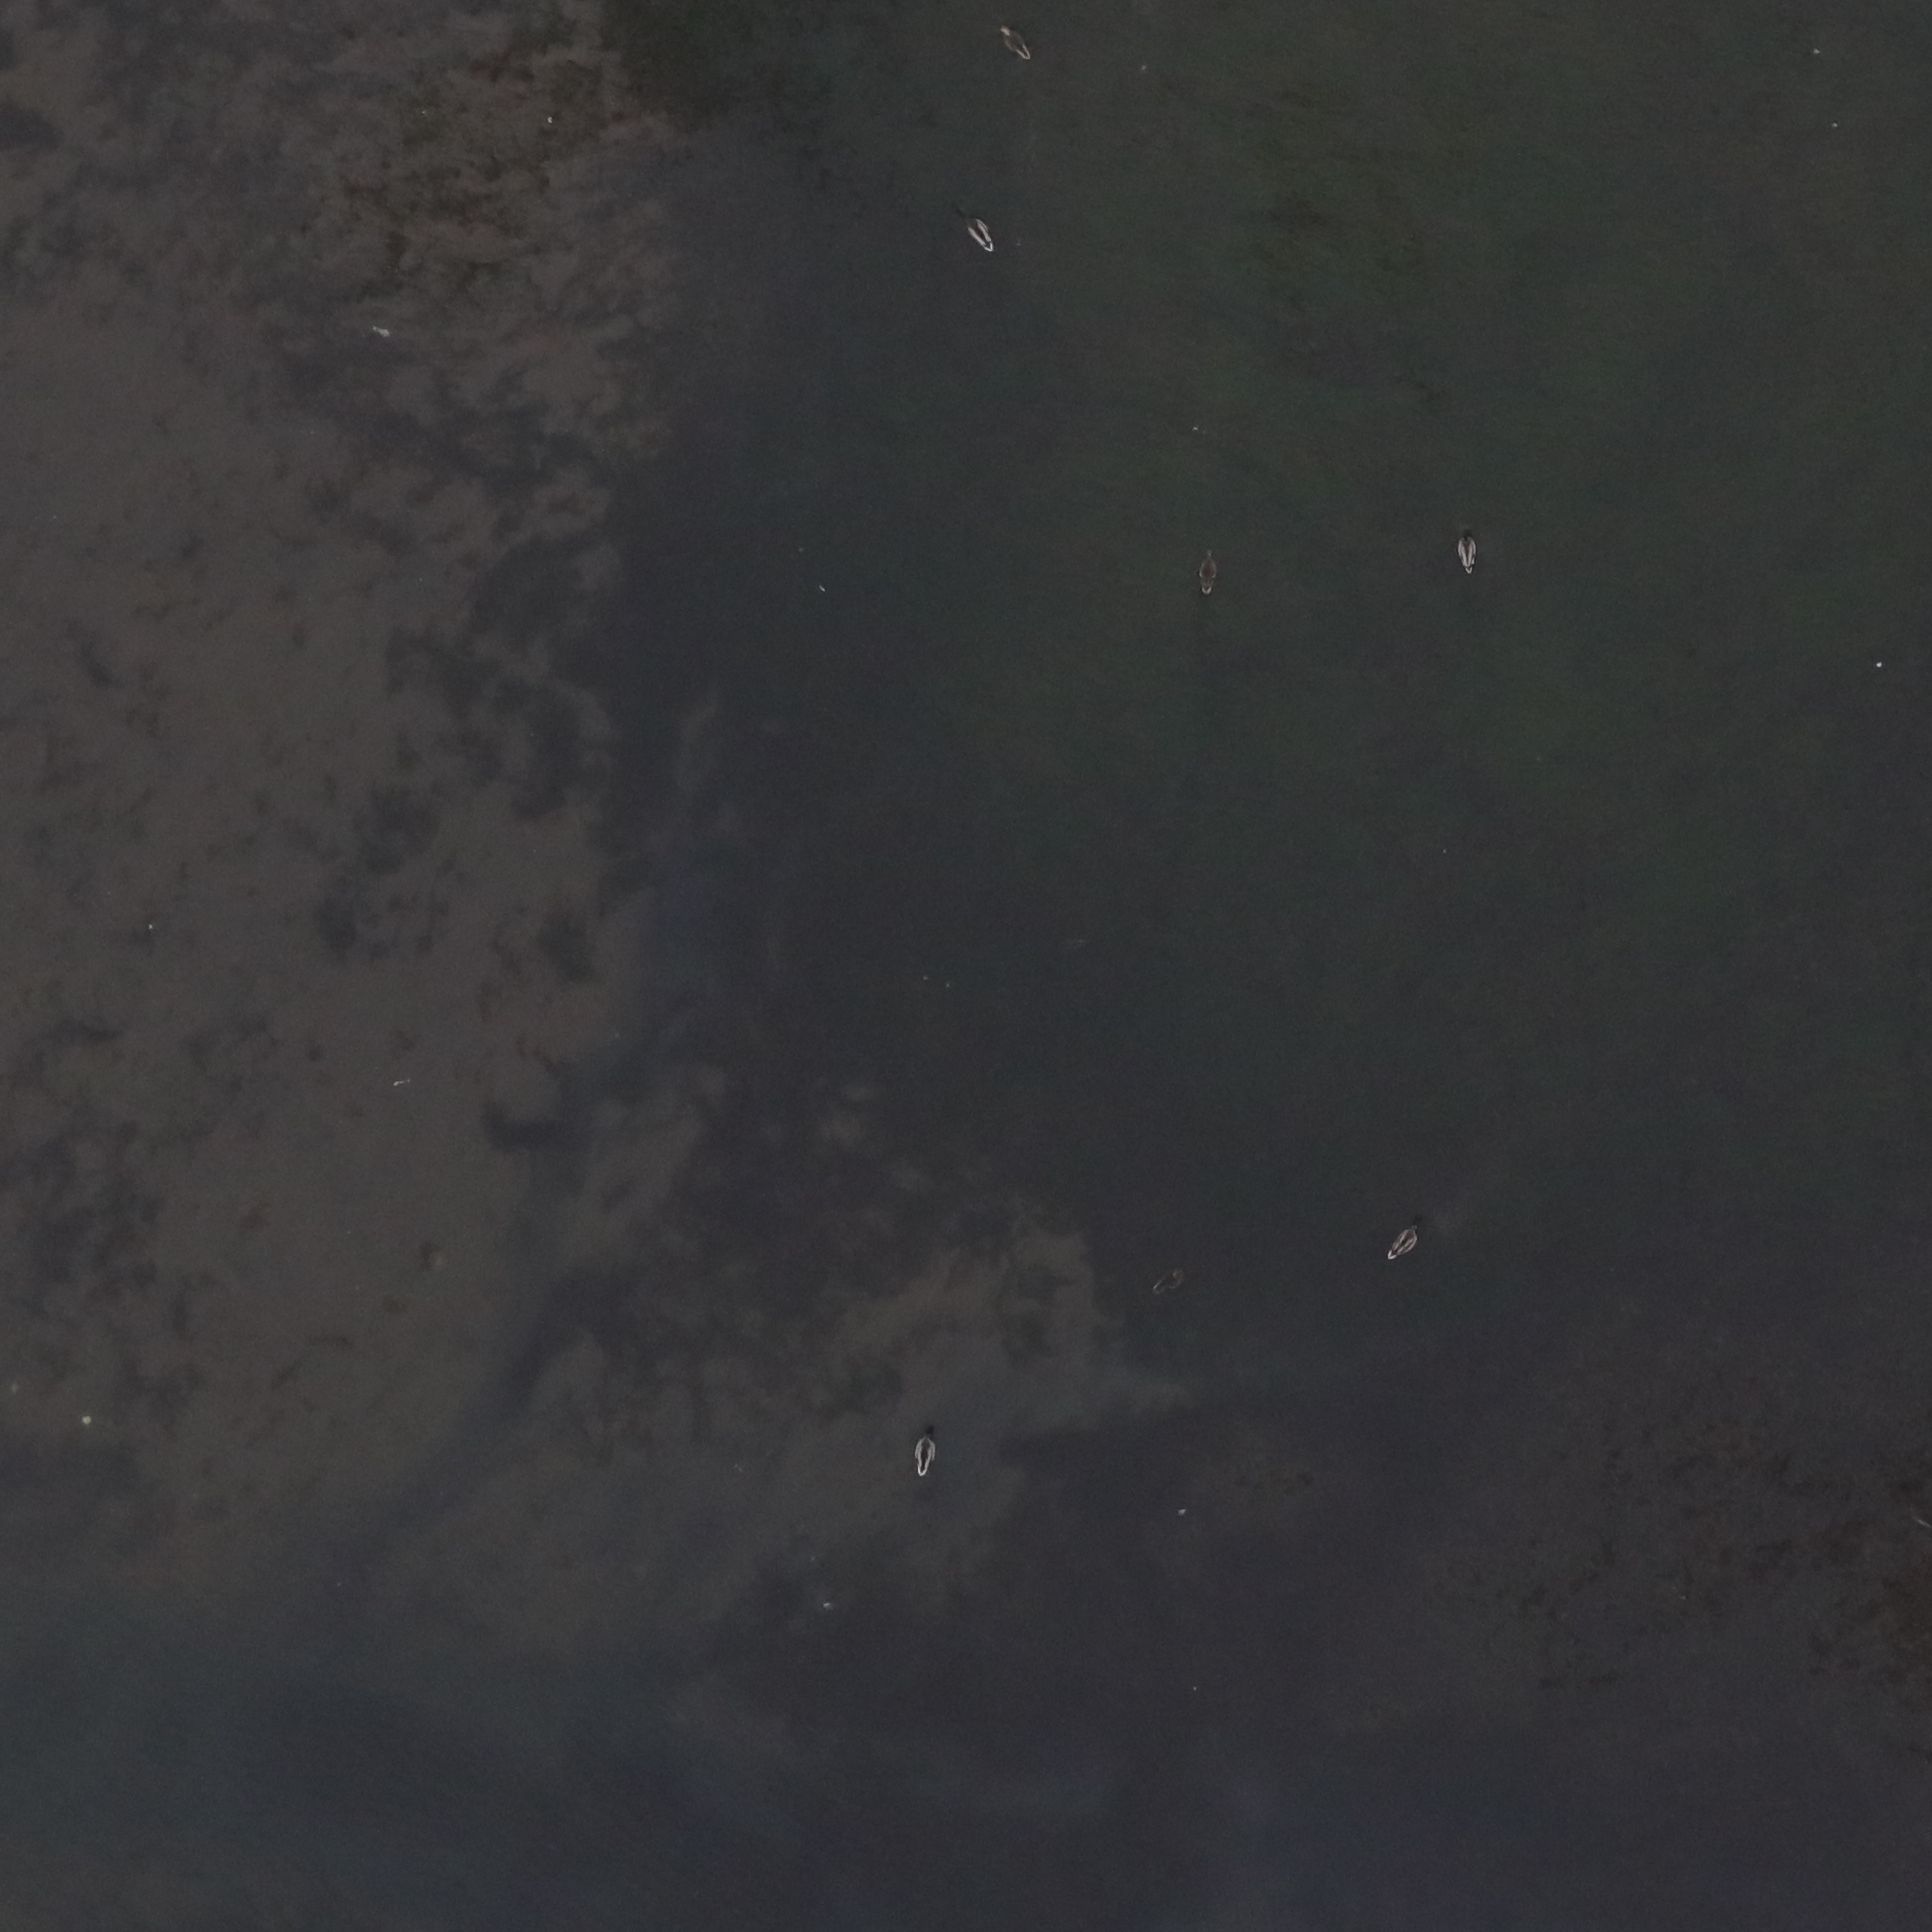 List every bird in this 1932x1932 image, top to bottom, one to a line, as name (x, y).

other bird (1018, 33)
other bird (978, 234)
other bird (1464, 548)
other bird (1203, 568)
other bird (1406, 1249)
other bird (1174, 1268)
other bird (923, 1448)